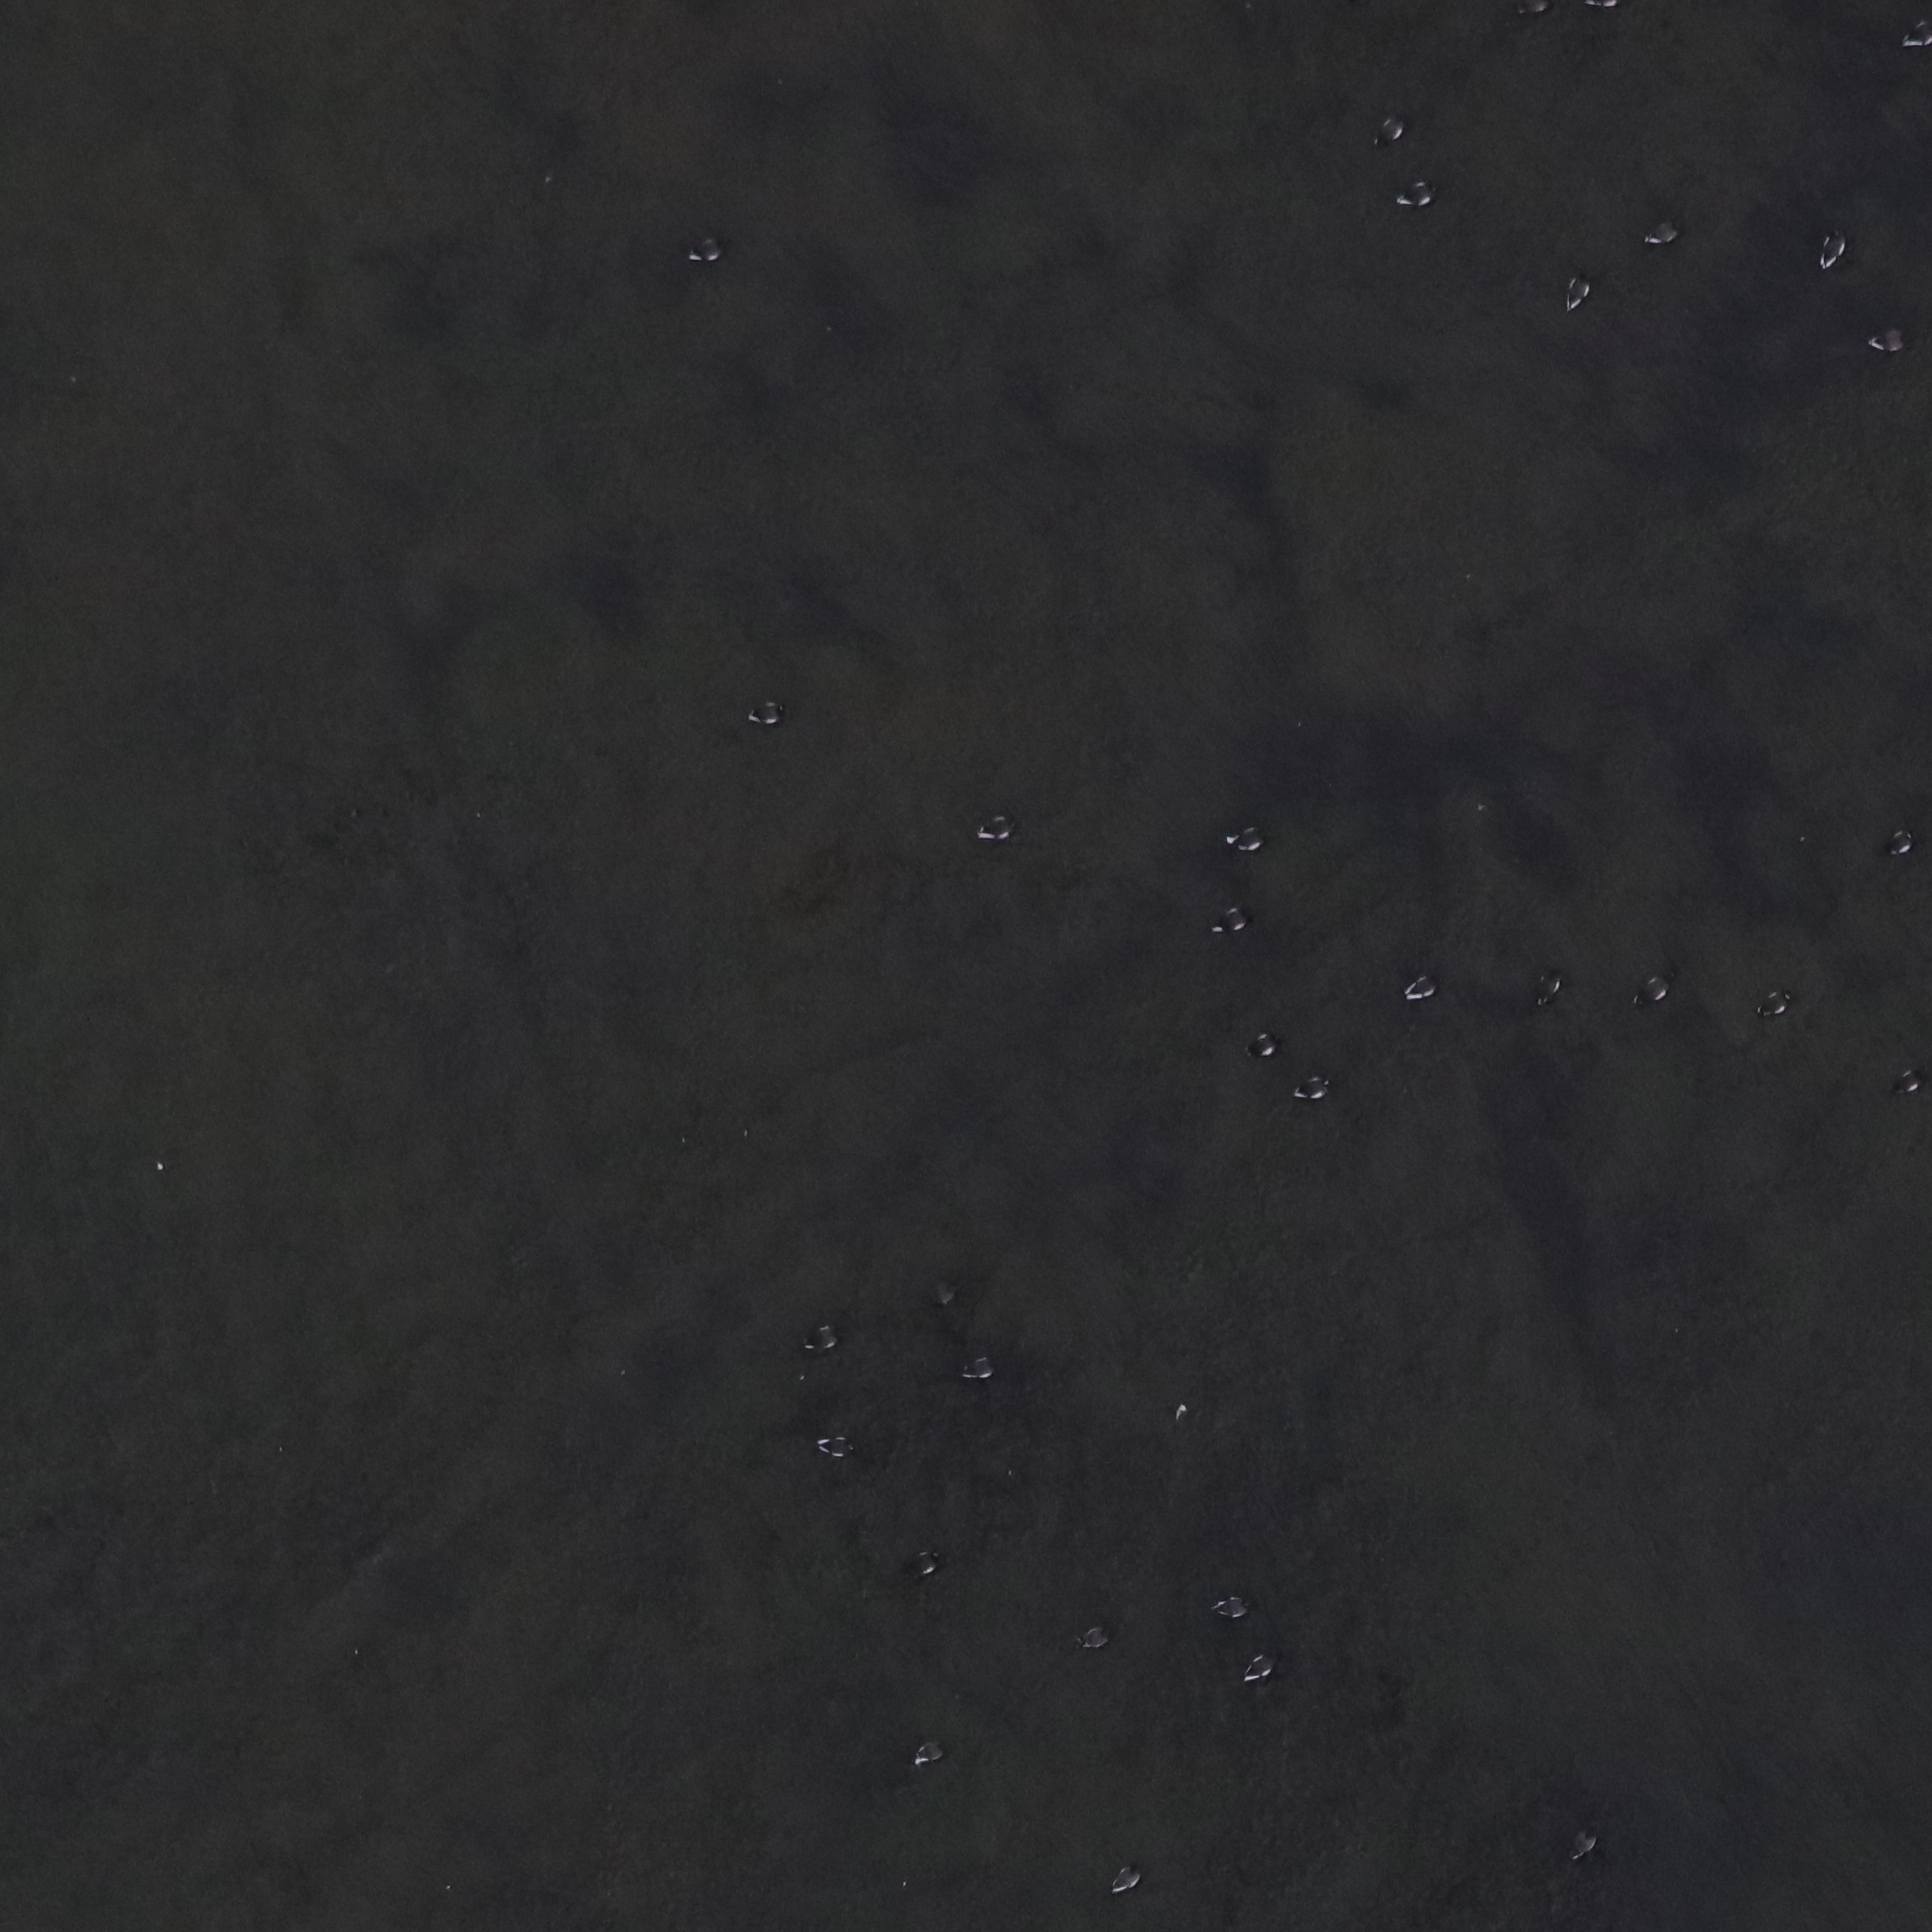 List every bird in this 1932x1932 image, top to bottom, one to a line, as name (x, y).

brant (1918, 33)
brant (1392, 130)
brant (1417, 193)
brant (1662, 232)
brant (1833, 248)
brant (705, 251)
brant (1578, 290)
brant (1890, 340)
brant (767, 712)
brant (997, 827)
brant (1248, 839)
brant (1901, 843)
brant (1232, 921)
brant (1422, 987)
brant (1549, 989)
brant (1654, 991)
brant (1775, 1004)
brant (1264, 1045)
brant (1908, 1082)
brant (1311, 1088)
brant (823, 1339)
brant (978, 1369)
brant (836, 1447)
brant (927, 1562)
brant (1232, 1606)
brant (1095, 1638)
brant (1258, 1667)
brant (930, 1754)
brant (1585, 1845)
brant (1125, 1879)